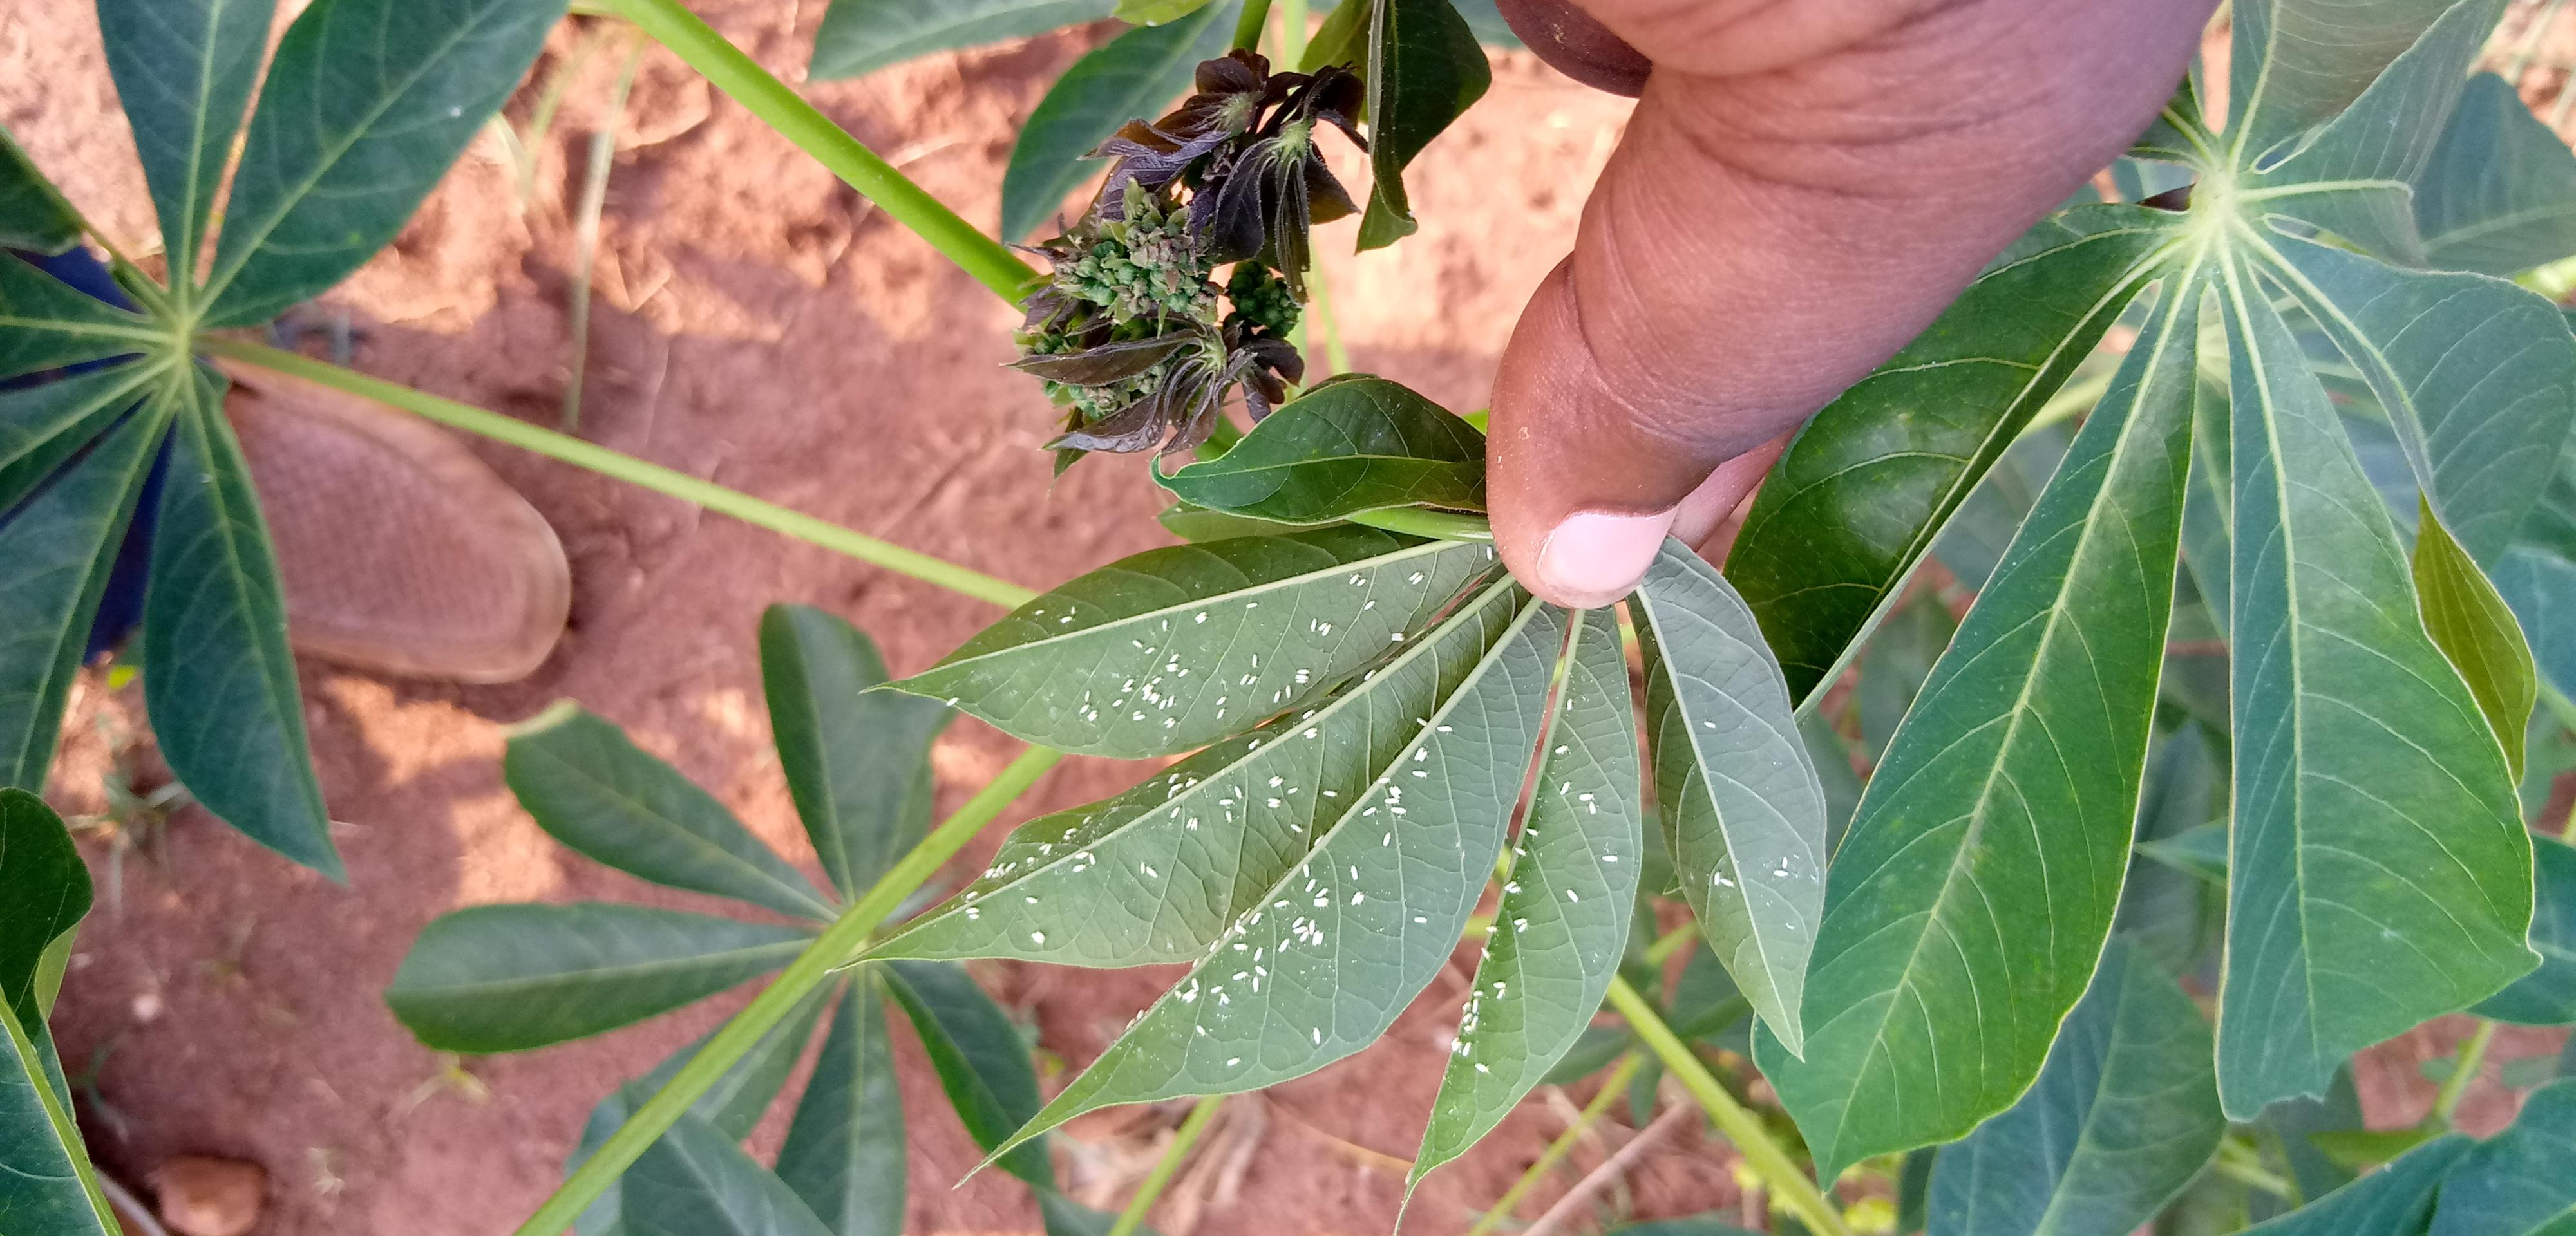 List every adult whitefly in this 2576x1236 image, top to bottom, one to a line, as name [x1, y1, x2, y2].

whitefly [1485, 545, 1494, 561]
whitefly [1408, 570, 1421, 581]
whitefly [1349, 572, 1361, 586]
whitefly [1358, 577, 1367, 586]
whitefly [1412, 577, 1423, 586]
whitefly [1363, 599, 1376, 612]
whitefly [1243, 600, 1260, 611]
whitefly [1070, 604, 1078, 615]
whitefly [1033, 608, 1046, 615]
whitefly [1194, 609, 1209, 626]
whitefly [1059, 615, 1074, 624]
whitefly [1309, 615, 1318, 633]
whitefly [1161, 616, 1169, 633]
whitefly [1318, 622, 1329, 632]
whitefly [1321, 623, 1332, 637]
whitefly [1391, 632, 1405, 637]
whitefly [1390, 637, 1406, 642]
whitefly [1130, 637, 1144, 649]
whitefly [1144, 645, 1157, 657]
whitefly [1169, 651, 1181, 662]
whitefly [1251, 652, 1258, 668]
whitefly [1164, 662, 1179, 668]
whitefly [1295, 666, 1311, 674]
whitefly [1165, 668, 1178, 673]
whitefly [1177, 668, 1189, 677]
whitefly [1364, 668, 1377, 681]
whitefly [1238, 673, 1250, 686]
whitefly [1294, 673, 1309, 679]
whitefly [1247, 674, 1258, 686]
whitefly [1151, 676, 1161, 684]
whitefly [1122, 677, 1135, 686]
whitefly [1294, 679, 1309, 684]
whitefly [1142, 682, 1154, 691]
whitefly [1284, 684, 1294, 700]
whitefly [1121, 686, 1133, 694]
whitefly [1084, 688, 1091, 703]
whitefly [1273, 689, 1282, 704]
whitefly [1142, 691, 1152, 701]
whitefly [1149, 691, 1158, 701]
whitefly [1151, 693, 1160, 704]
whitefly [1167, 693, 1175, 708]
whitefly [1216, 695, 1227, 706]
whitefly [945, 696, 960, 707]
whitefly [1565, 696, 1575, 713]
whitefly [1112, 698, 1125, 709]
whitefly [1159, 698, 1168, 710]
whitefly [1079, 703, 1091, 714]
whitefly [1216, 707, 1226, 720]
whitefly [1302, 707, 1316, 719]
whitefly [1087, 709, 1099, 718]
whitefly [1130, 709, 1142, 715]
whitefly [1088, 713, 1100, 722]
whitefly [1133, 713, 1147, 721]
whitefly [1416, 716, 1428, 726]
whitefly [1164, 716, 1175, 725]
whitefly [1701, 718, 1718, 731]
whitefly [1166, 720, 1177, 729]
whitefly [1435, 723, 1454, 734]
whitefly [1303, 726, 1318, 735]
whitefly [1306, 732, 1318, 739]
whitefly [1247, 737, 1261, 751]
whitefly [1553, 743, 1571, 756]
whitefly [1414, 746, 1425, 761]
whitefly [1419, 750, 1428, 762]
whitefly [1410, 770, 1428, 779]
whitefly [1168, 771, 1180, 784]
whitefly [1269, 775, 1280, 785]
whitefly [1186, 777, 1198, 788]
whitefly [1271, 777, 1284, 788]
whitefly [1376, 777, 1392, 785]
whitefly [1559, 778, 1572, 798]
whitefly [1170, 782, 1184, 792]
whitefly [1233, 783, 1244, 800]
whitefly [1286, 785, 1300, 796]
whitefly [1389, 786, 1400, 799]
whitefly [1394, 786, 1402, 794]
whitefly [1167, 789, 1174, 799]
whitefly [1321, 789, 1338, 798]
whitefly [1577, 792, 1595, 801]
whitefly [1217, 797, 1235, 805]
whitefly [1267, 797, 1281, 803]
whitefly [1383, 798, 1400, 805]
whitefly [1588, 801, 1597, 816]
whitefly [1267, 803, 1281, 809]
whitefly [1390, 804, 1407, 816]
whitefly [1170, 805, 1180, 820]
whitefly [1361, 805, 1378, 817]
whitefly [1224, 809, 1235, 823]
whitefly [1081, 813, 1092, 825]
whitefly [1186, 816, 1194, 829]
whitefly [1192, 818, 1198, 831]
whitefly [1289, 822, 1304, 834]
whitefly [1065, 827, 1078, 835]
whitefly [1524, 827, 1539, 839]
whitefly [1381, 830, 1391, 847]
whitefly [1313, 834, 1325, 847]
whitefly [1062, 834, 1071, 841]
whitefly [1043, 843, 1052, 856]
whitefly [1038, 843, 1048, 852]
whitefly [1513, 846, 1528, 857]
whitefly [1075, 850, 1089, 860]
whitefly [1089, 852, 1095, 866]
whitefly [1601, 854, 1618, 863]
whitefly [1781, 855, 1789, 869]
whitefly [1026, 856, 1034, 864]
whitefly [1139, 859, 1145, 875]
whitefly [1005, 861, 1018, 874]
whitefly [997, 862, 1004, 871]
whitefly [1302, 862, 1311, 878]
whitefly [1072, 863, 1088, 874]
whitefly [1349, 863, 1360, 881]
whitefly [1146, 866, 1159, 879]
whitefly [1712, 868, 1720, 886]
whitefly [999, 868, 1005, 877]
whitefly [1772, 869, 1789, 878]
whitefly [985, 871, 992, 880]
whitefly [992, 872, 999, 880]
whitefly [1304, 877, 1316, 893]
whitefly [1719, 878, 1734, 889]
whitefly [1504, 879, 1518, 892]
whitefly [1509, 885, 1522, 894]
whitefly [1314, 886, 1330, 897]
whitefly [1566, 886, 1580, 904]
whitefly [965, 890, 980, 899]
whitefly [1351, 891, 1361, 906]
whitefly [1357, 894, 1365, 904]
whitefly [1023, 895, 1039, 904]
whitefly [1273, 897, 1291, 908]
whitefly [1312, 897, 1329, 903]
whitefly [1314, 903, 1329, 909]
whitefly [965, 907, 979, 913]
whitefly [1251, 911, 1262, 926]
whitefly [968, 913, 980, 920]
whitefly [1412, 914, 1428, 925]
whitefly [1292, 915, 1305, 928]
whitefly [1512, 917, 1528, 924]
whitefly [1309, 918, 1315, 935]
whitefly [1518, 922, 1528, 933]
whitefly [1234, 923, 1247, 935]
whitefly [1293, 925, 1309, 934]
whitefly [1484, 925, 1498, 932]
whitefly [1223, 926, 1231, 938]
whitefly [1312, 930, 1320, 947]
whitefly [1036, 931, 1045, 942]
whitefly [1298, 931, 1309, 942]
whitefly [1318, 931, 1325, 944]
whitefly [1031, 932, 1043, 944]
whitefly [1277, 937, 1291, 953]
whitefly [1209, 938, 1220, 951]
whitefly [1232, 942, 1249, 951]
whitefly [1253, 946, 1264, 963]
whitefly [1480, 946, 1495, 962]
whitefly [1191, 956, 1200, 968]
whitefly [1255, 965, 1268, 977]
whitefly [1231, 969, 1249, 982]
whitefly [1252, 975, 1260, 994]
whitefly [1191, 977, 1200, 991]
whitefly [1491, 980, 1507, 988]
whitefly [1210, 984, 1224, 995]
whitefly [1495, 988, 1506, 1000]
whitefly [1182, 988, 1195, 1000]
whitefly [1472, 989, 1484, 996]
whitefly [1173, 989, 1182, 1001]
whitefly [1217, 991, 1231, 1007]
whitefly [1187, 993, 1197, 1004]
whitefly [1472, 998, 1479, 1015]
whitefly [1461, 1001, 1472, 1011]
whitefly [1135, 1008, 1146, 1023]
whitefly [1462, 1011, 1472, 1023]
whitefly [1472, 1015, 1480, 1027]
whitefly [1126, 1017, 1135, 1031]
whitefly [1195, 1024, 1207, 1037]
whitefly [1311, 1024, 1323, 1046]
whitefly [1463, 1024, 1472, 1033]
whitefly [1450, 1036, 1461, 1046]
whitefly [1452, 1040, 1463, 1052]
whitefly [1461, 1041, 1472, 1058]
whitefly [1225, 1056, 1241, 1067]
whitefly [1473, 1061, 1490, 1076]